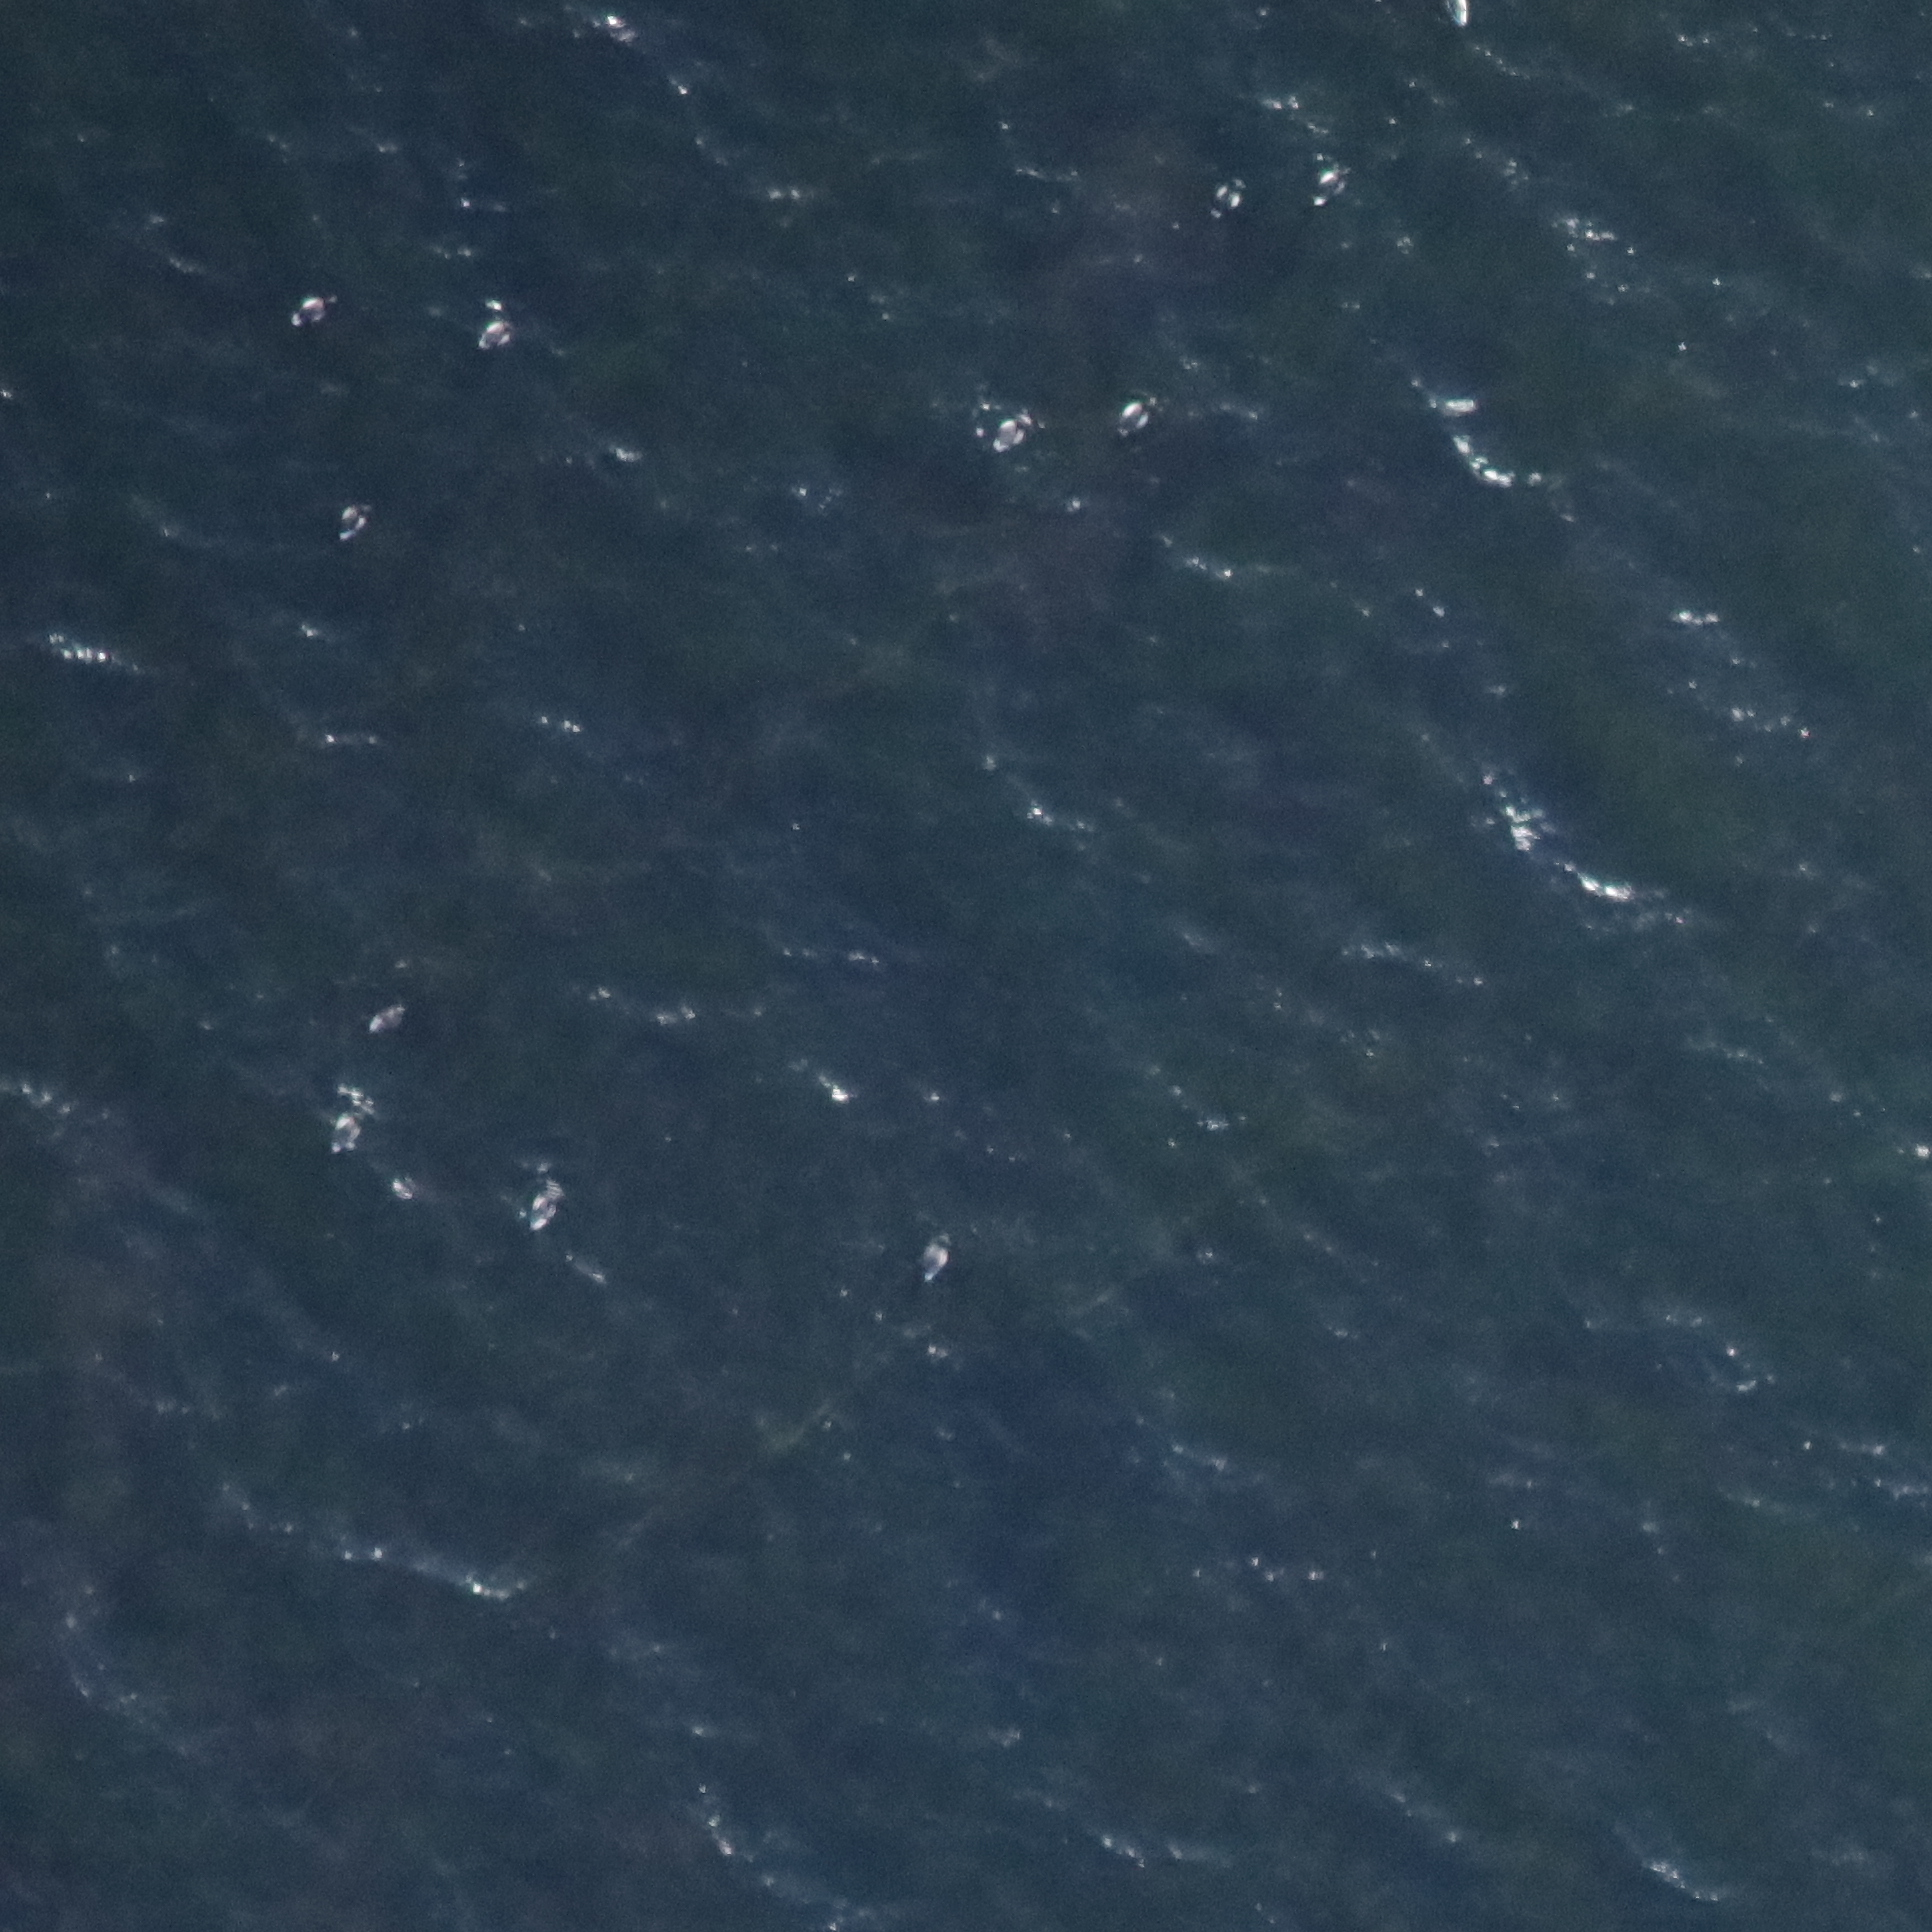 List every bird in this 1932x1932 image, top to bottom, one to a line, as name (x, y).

brant (1455, 8)
brant (1328, 186)
brant (1228, 198)
brant (312, 313)
brant (501, 332)
brant (1131, 420)
brant (1009, 434)
brant (350, 521)
brant (385, 1018)
brant (344, 1127)
brant (539, 1209)
brant (930, 1252)